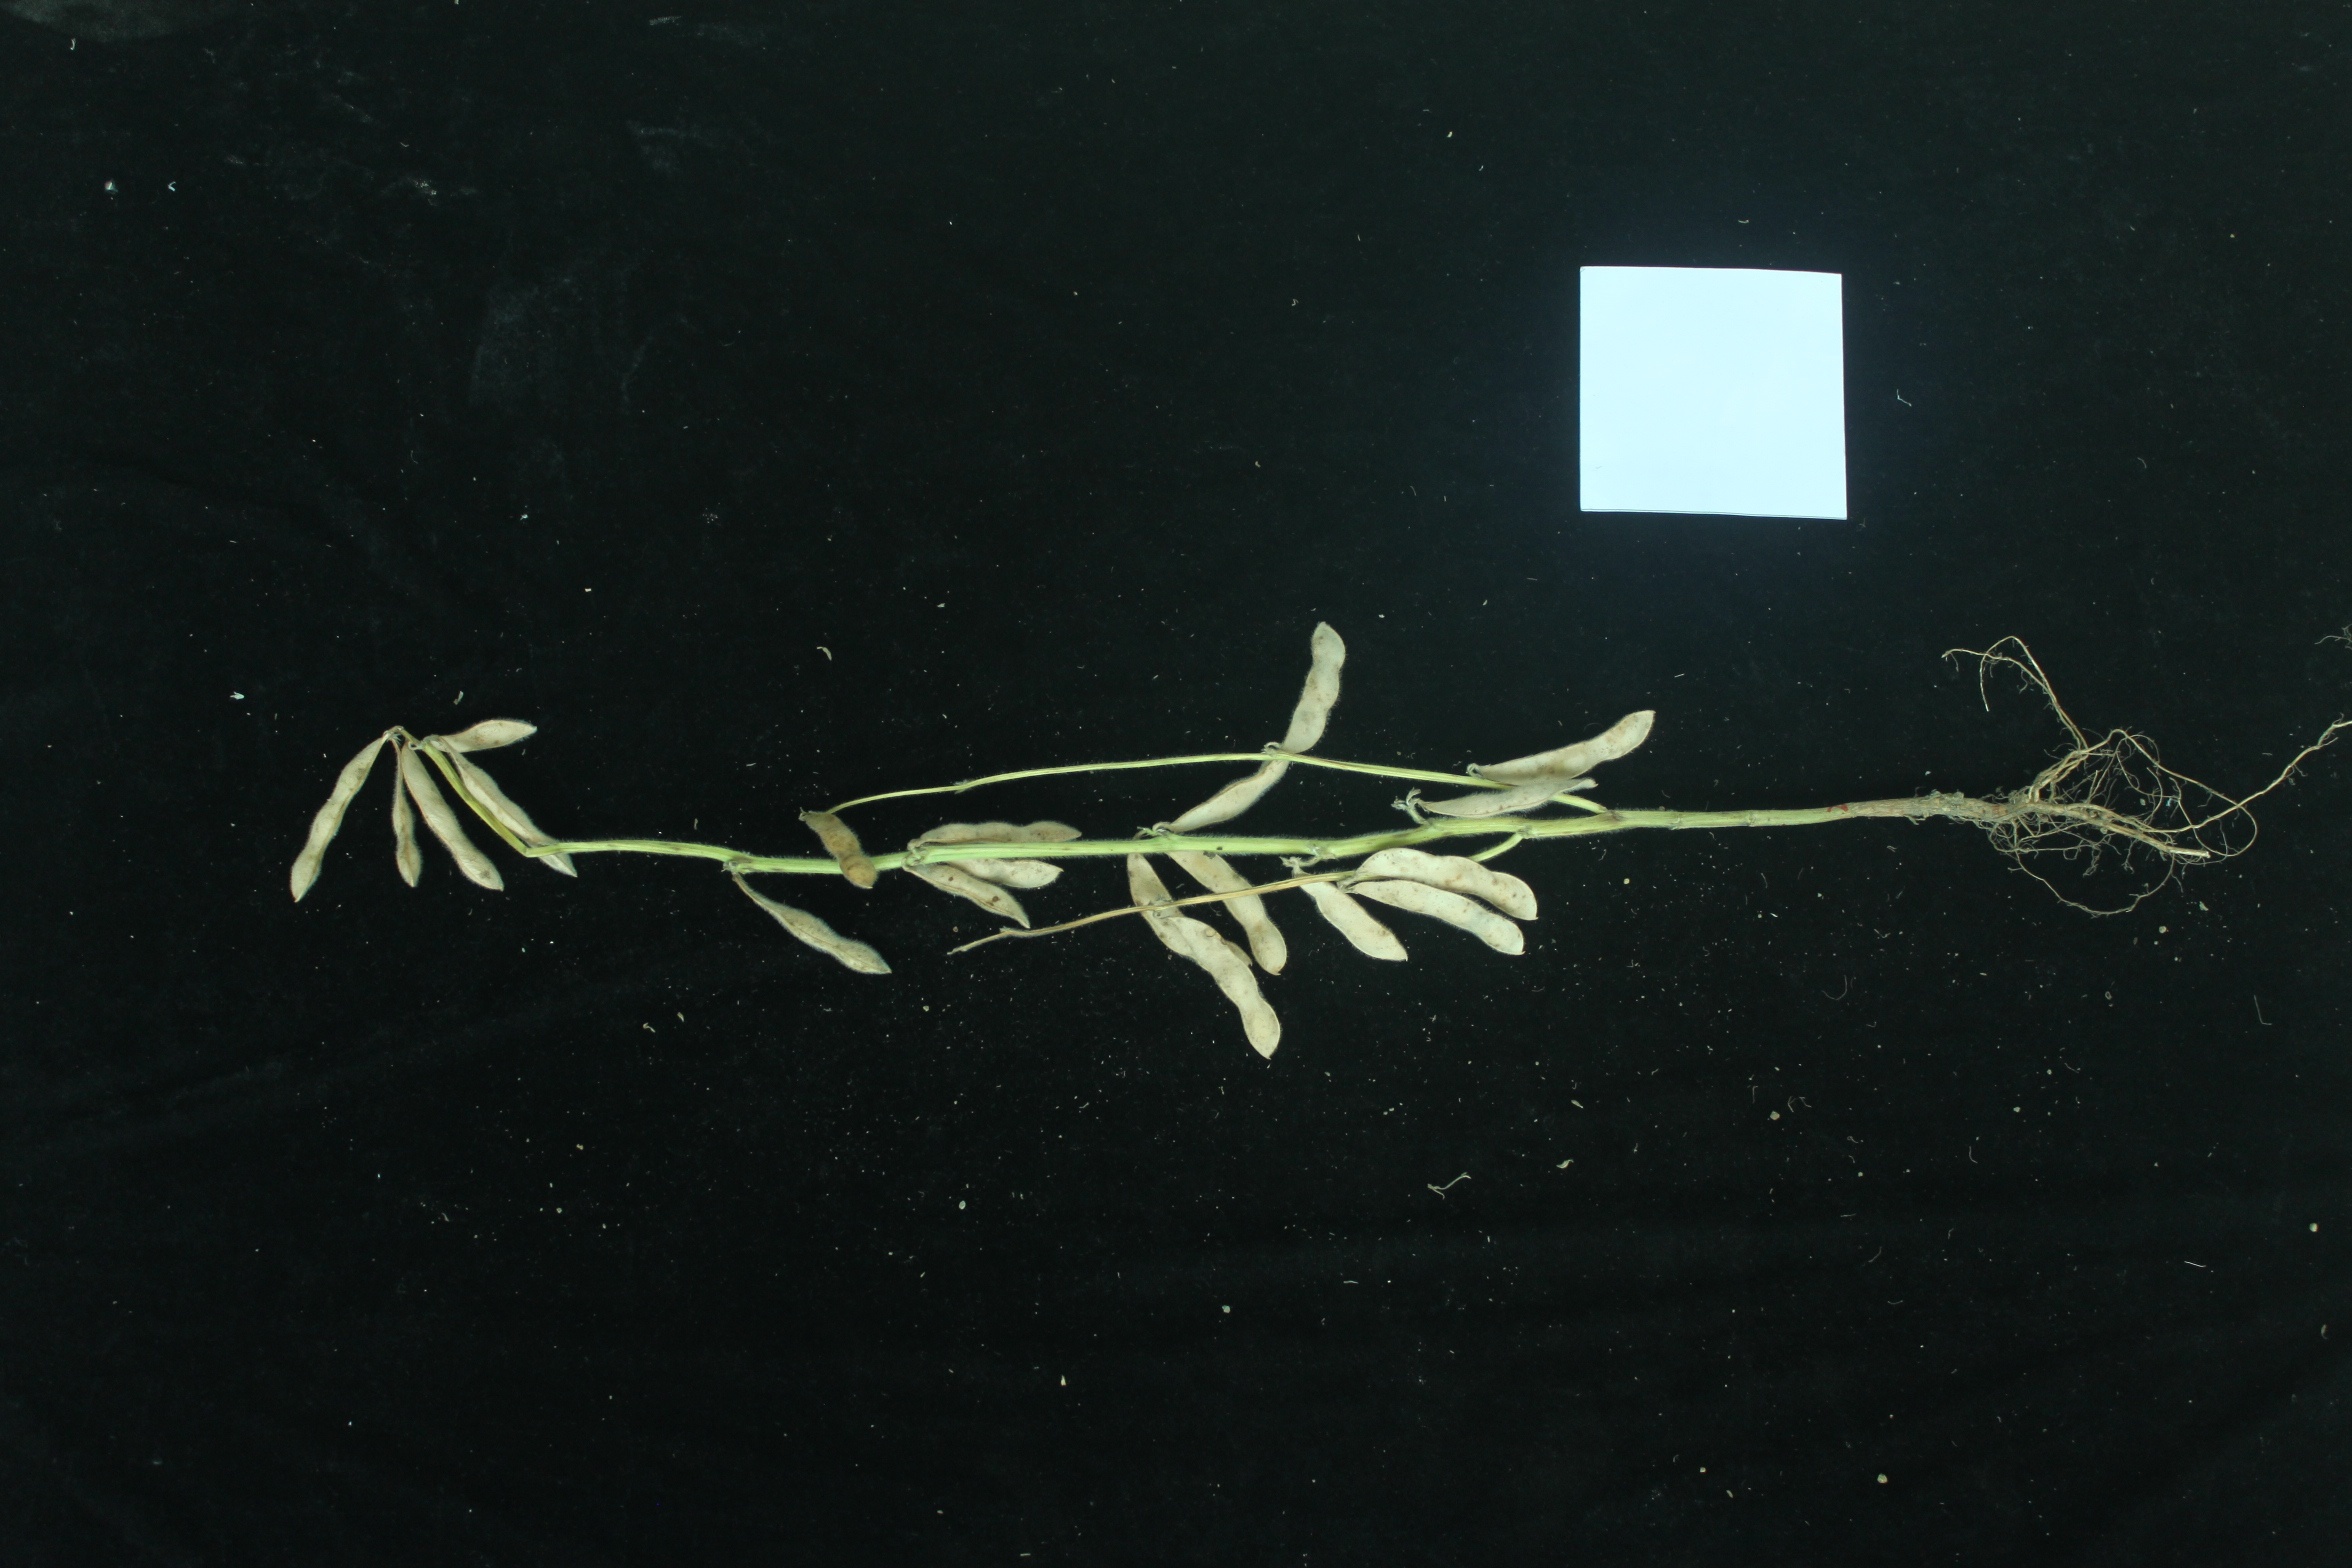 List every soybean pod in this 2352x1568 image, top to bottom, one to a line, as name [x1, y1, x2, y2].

soybean pod [1273, 623, 1346, 752]
soybean pod [1478, 712, 1653, 787]
soybean pod [429, 721, 537, 753]
soybean pod [290, 736, 383, 905]
soybean pod [402, 744, 503, 891]
soybean pod [1166, 748, 1289, 831]
soybean pod [392, 754, 420, 890]
soybean pod [450, 755, 576, 879]
soybean pod [1415, 778, 1599, 819]
soybean pod [803, 815, 875, 889]
soybean pod [911, 821, 1081, 851]
soybean pod [1160, 837, 1287, 974]
soybean pod [1126, 840, 1251, 966]
soybean pod [1346, 851, 1537, 920]
soybean pod [922, 852, 1062, 887]
soybean pod [904, 866, 1028, 929]
soybean pod [1292, 870, 1406, 961]
soybean pod [736, 877, 892, 974]
soybean pod [1349, 882, 1526, 955]
soybean pod [1152, 907, 1279, 1063]